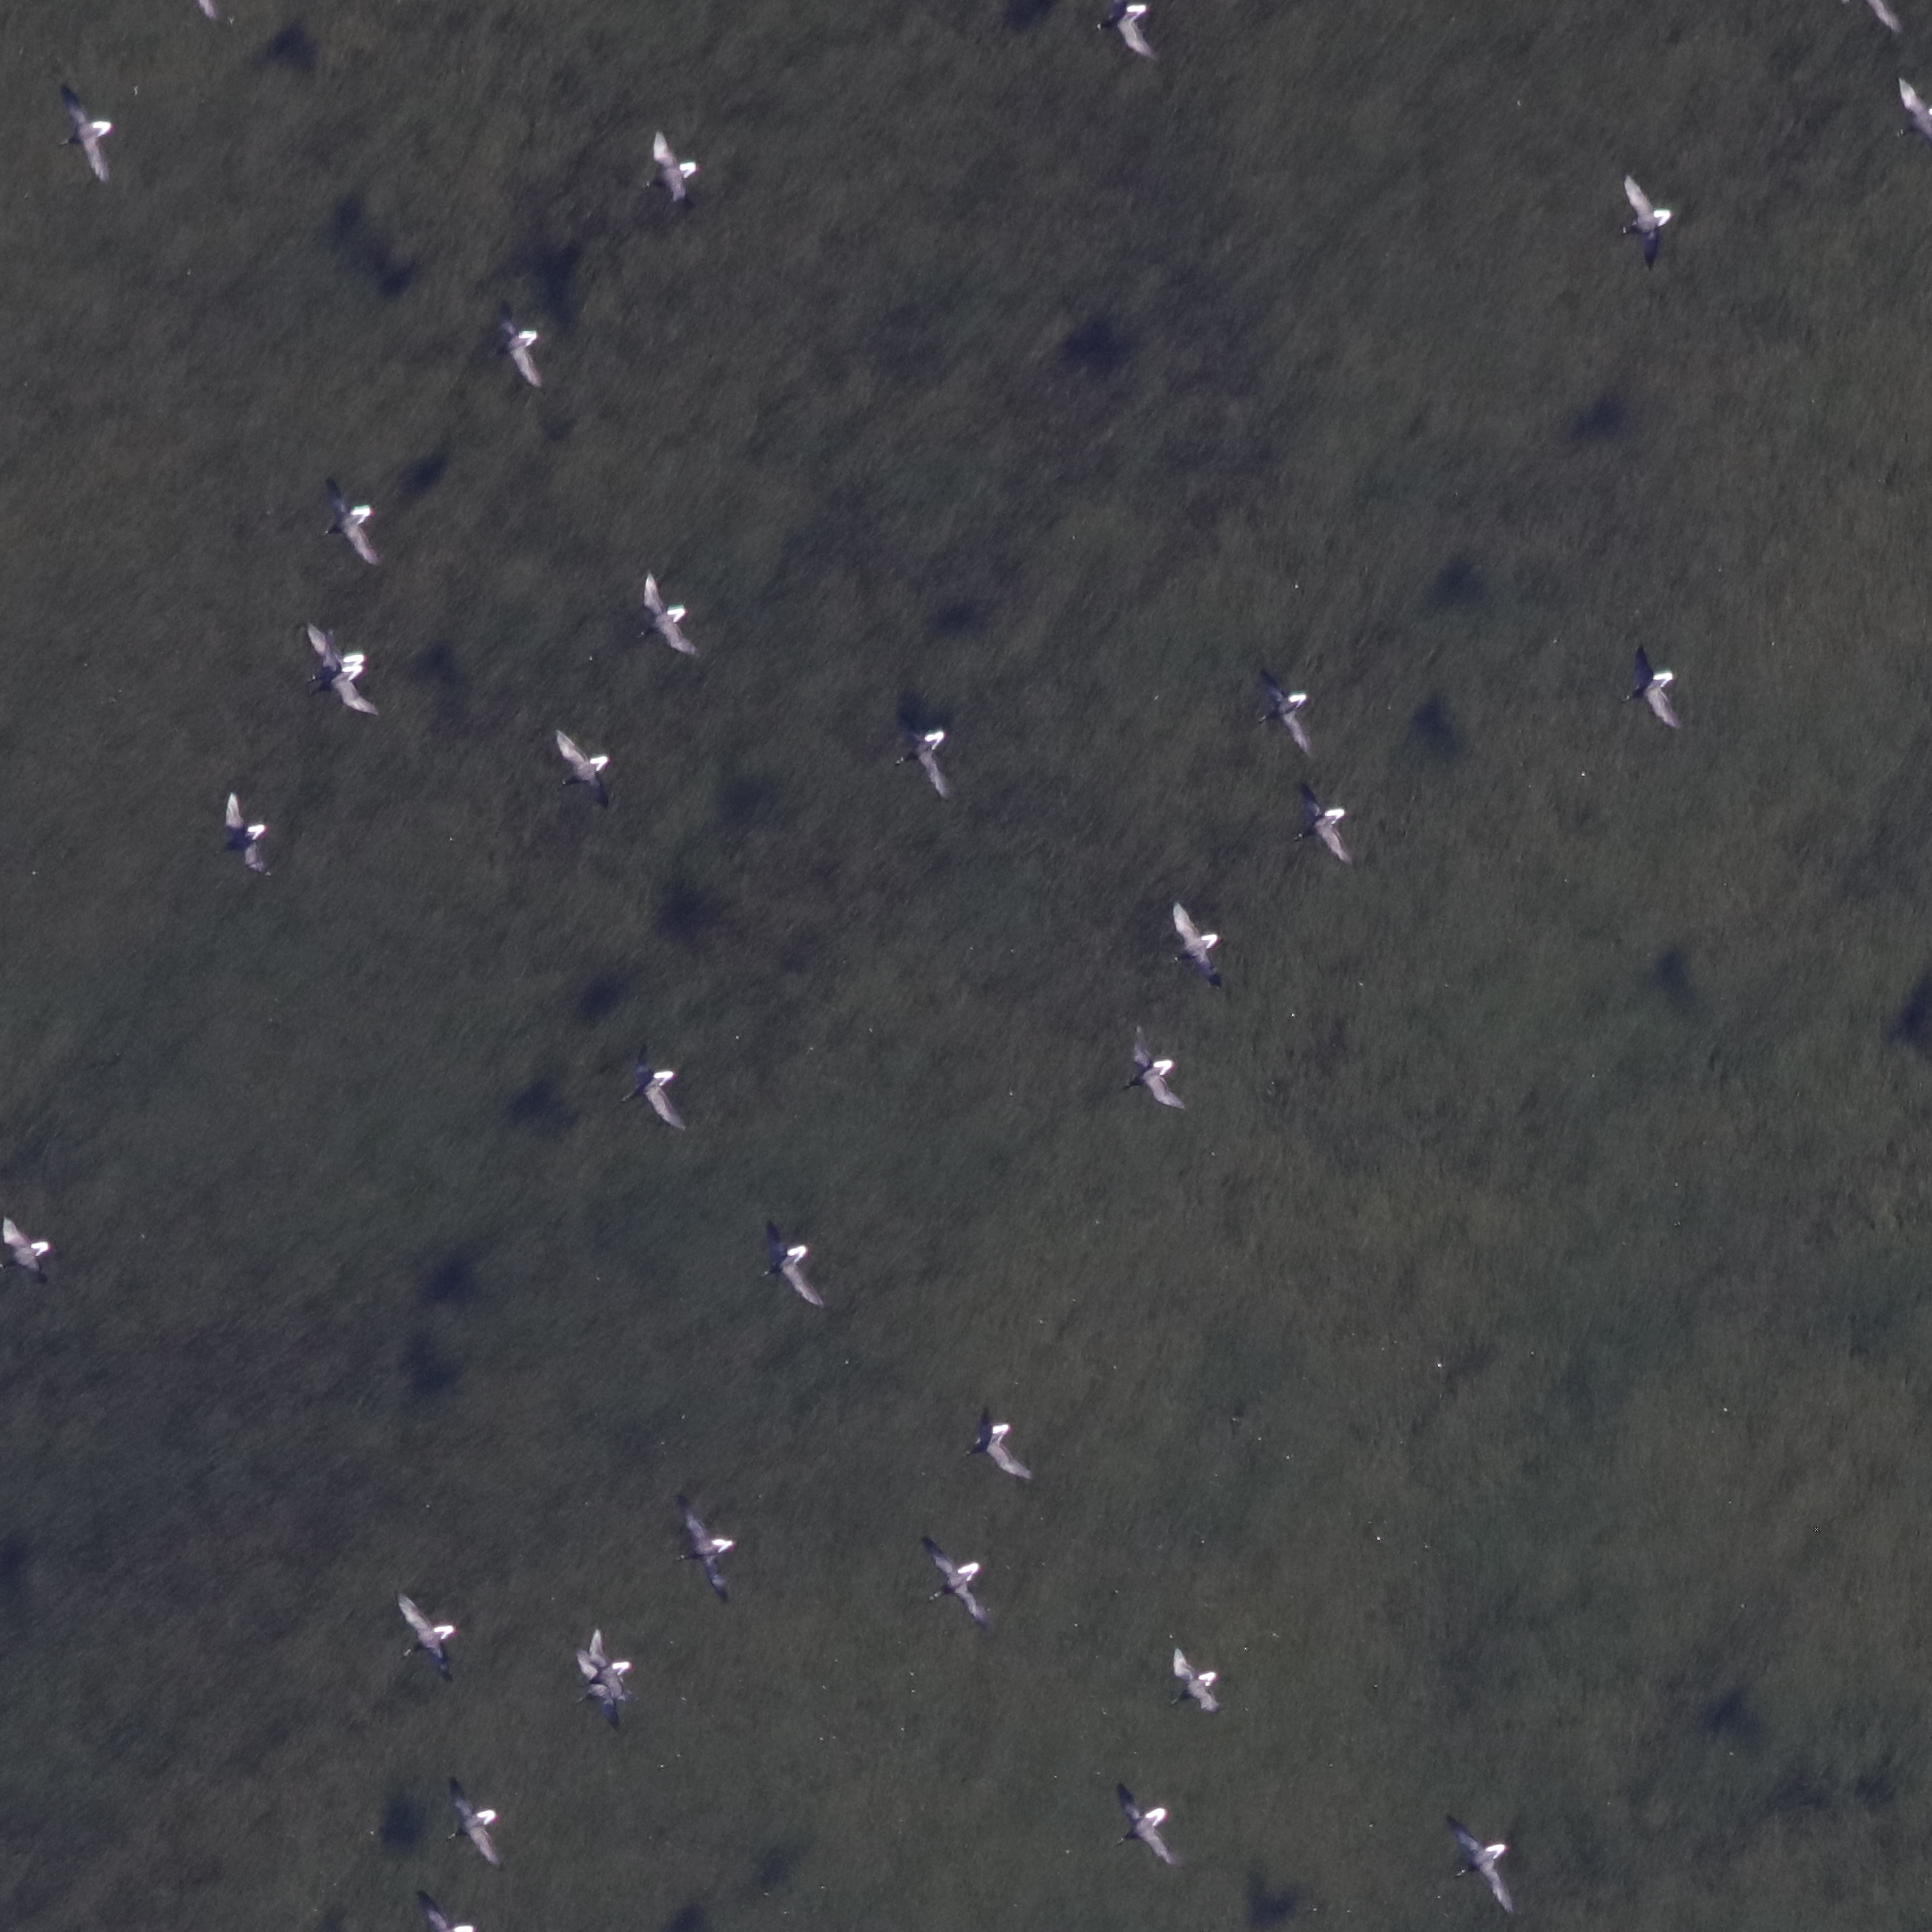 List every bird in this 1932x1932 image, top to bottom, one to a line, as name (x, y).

brant (1140, 27)
brant (1931, 122)
brant (86, 141)
brant (672, 178)
brant (1640, 225)
brant (524, 354)
brant (363, 532)
brant (675, 620)
brant (339, 665)
brant (342, 680)
brant (1658, 694)
brant (1295, 699)
brant (924, 737)
brant (584, 762)
brant (1331, 830)
brant (250, 841)
brant (1193, 944)
brant (655, 1077)
brant (1158, 1078)
brant (21, 1248)
brant (785, 1269)
brant (997, 1432)
brant (704, 1557)
brant (957, 1574)
brant (424, 1629)
brant (610, 1665)
brant (1198, 1682)
brant (600, 1695)
brant (1158, 1824)
brant (480, 1831)
brant (1474, 1851)